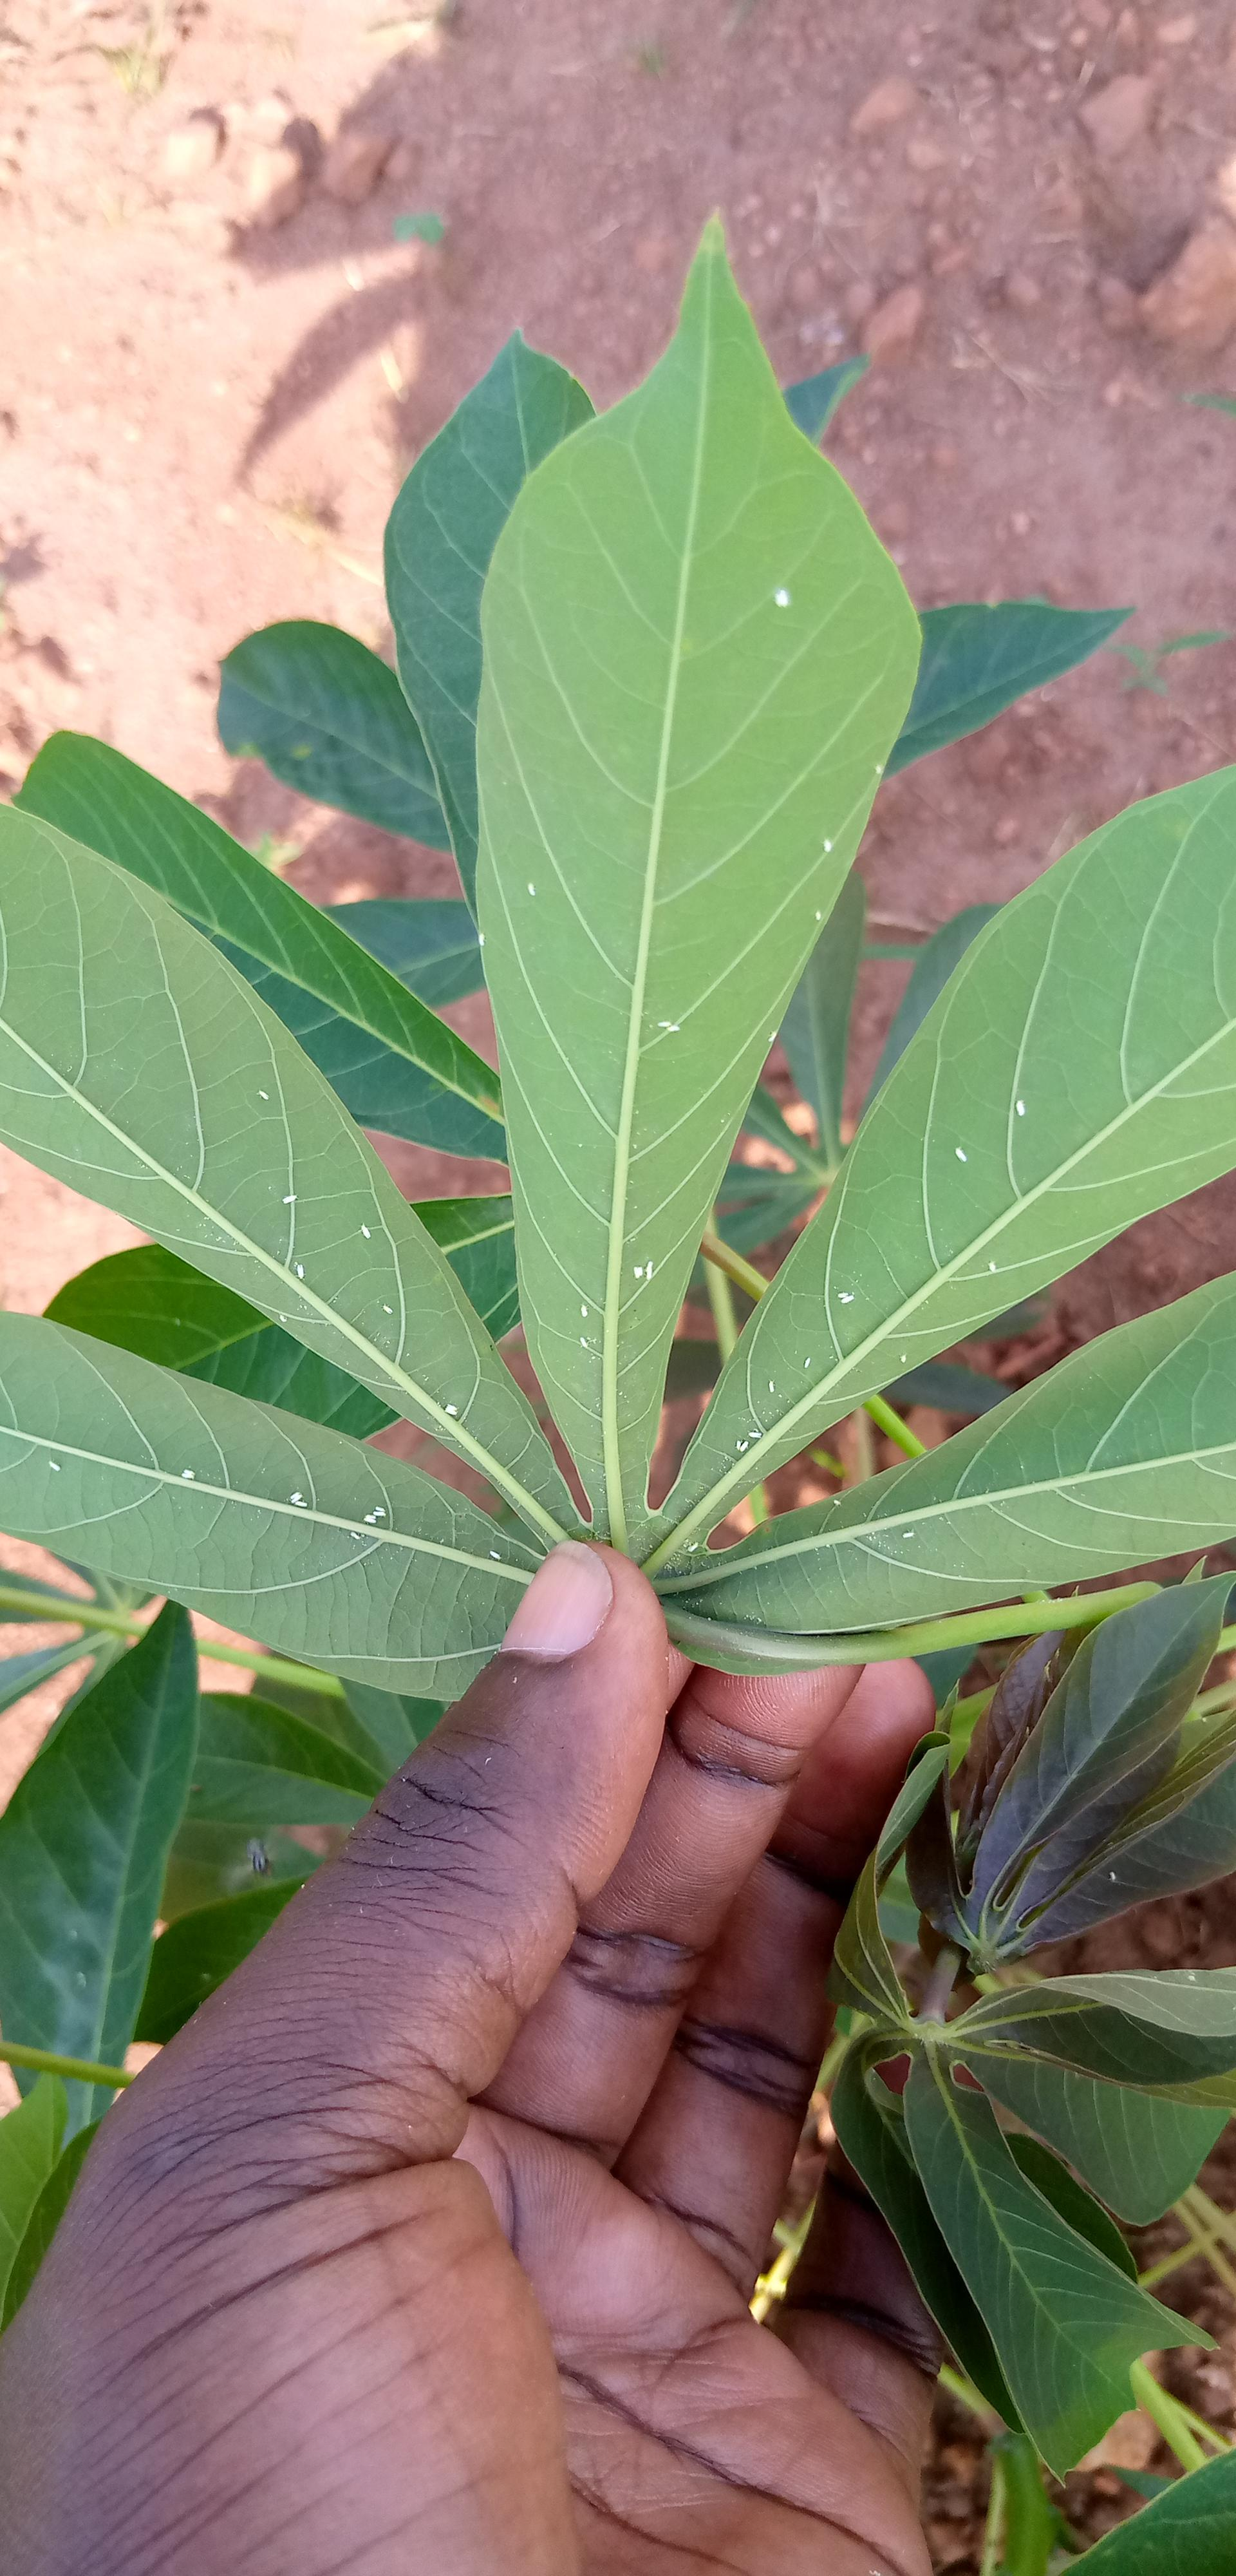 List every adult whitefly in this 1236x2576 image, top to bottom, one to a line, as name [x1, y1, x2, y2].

whitefly [781, 588, 790, 610]
whitefly [773, 592, 782, 608]
whitefly [874, 763, 883, 777]
whitefly [821, 838, 834, 853]
whitefly [527, 881, 538, 899]
whitefly [813, 909, 823, 923]
whitefly [477, 932, 489, 949]
whitefly [654, 1020, 672, 1027]
whitefly [666, 1026, 682, 1033]
whitefly [767, 1030, 778, 1043]
whitefly [257, 1087, 273, 1103]
whitefly [1013, 1098, 1028, 1119]
whitefly [953, 1146, 969, 1164]
whitefly [279, 1193, 301, 1206]
whitefly [359, 1223, 374, 1242]
whitefly [644, 1258, 654, 1271]
whitefly [986, 1259, 998, 1274]
whitefly [295, 1262, 306, 1281]
whitefly [632, 1265, 640, 1280]
whitefly [638, 1265, 644, 1278]
whitefly [646, 1269, 652, 1282]
whitefly [836, 1291, 848, 1299]
whitefly [839, 1294, 856, 1304]
whitefly [578, 1302, 591, 1320]
whitefly [381, 1304, 394, 1316]
whitefly [277, 1313, 290, 1323]
whitefly [579, 1335, 589, 1349]
whitefly [897, 1352, 908, 1365]
whitefly [801, 1356, 812, 1370]
whitefly [767, 1379, 776, 1394]
whitefly [445, 1403, 458, 1412]
whitefly [444, 1408, 457, 1417]
whitefly [747, 1430, 762, 1440]
whitefly [735, 1439, 742, 1450]
whitefly [740, 1439, 750, 1454]
whitefly [46, 1459, 62, 1473]
whitefly [182, 1469, 196, 1477]
whitefly [181, 1473, 194, 1481]
whitefly [289, 1492, 301, 1500]
whitefly [290, 1493, 303, 1504]
whitefly [831, 1498, 843, 1508]
whitefly [294, 1501, 308, 1508]
whitefly [373, 1505, 386, 1511]
whitefly [372, 1511, 387, 1517]
whitefly [364, 1514, 377, 1520]
whitefly [362, 1517, 377, 1525]
whitefly [349, 1530, 362, 1542]
whitefly [900, 1531, 917, 1540]
whitefly [685, 1540, 701, 1554]
whitefly [488, 1549, 503, 1561]
whitefly [1107, 1869, 1118, 1882]